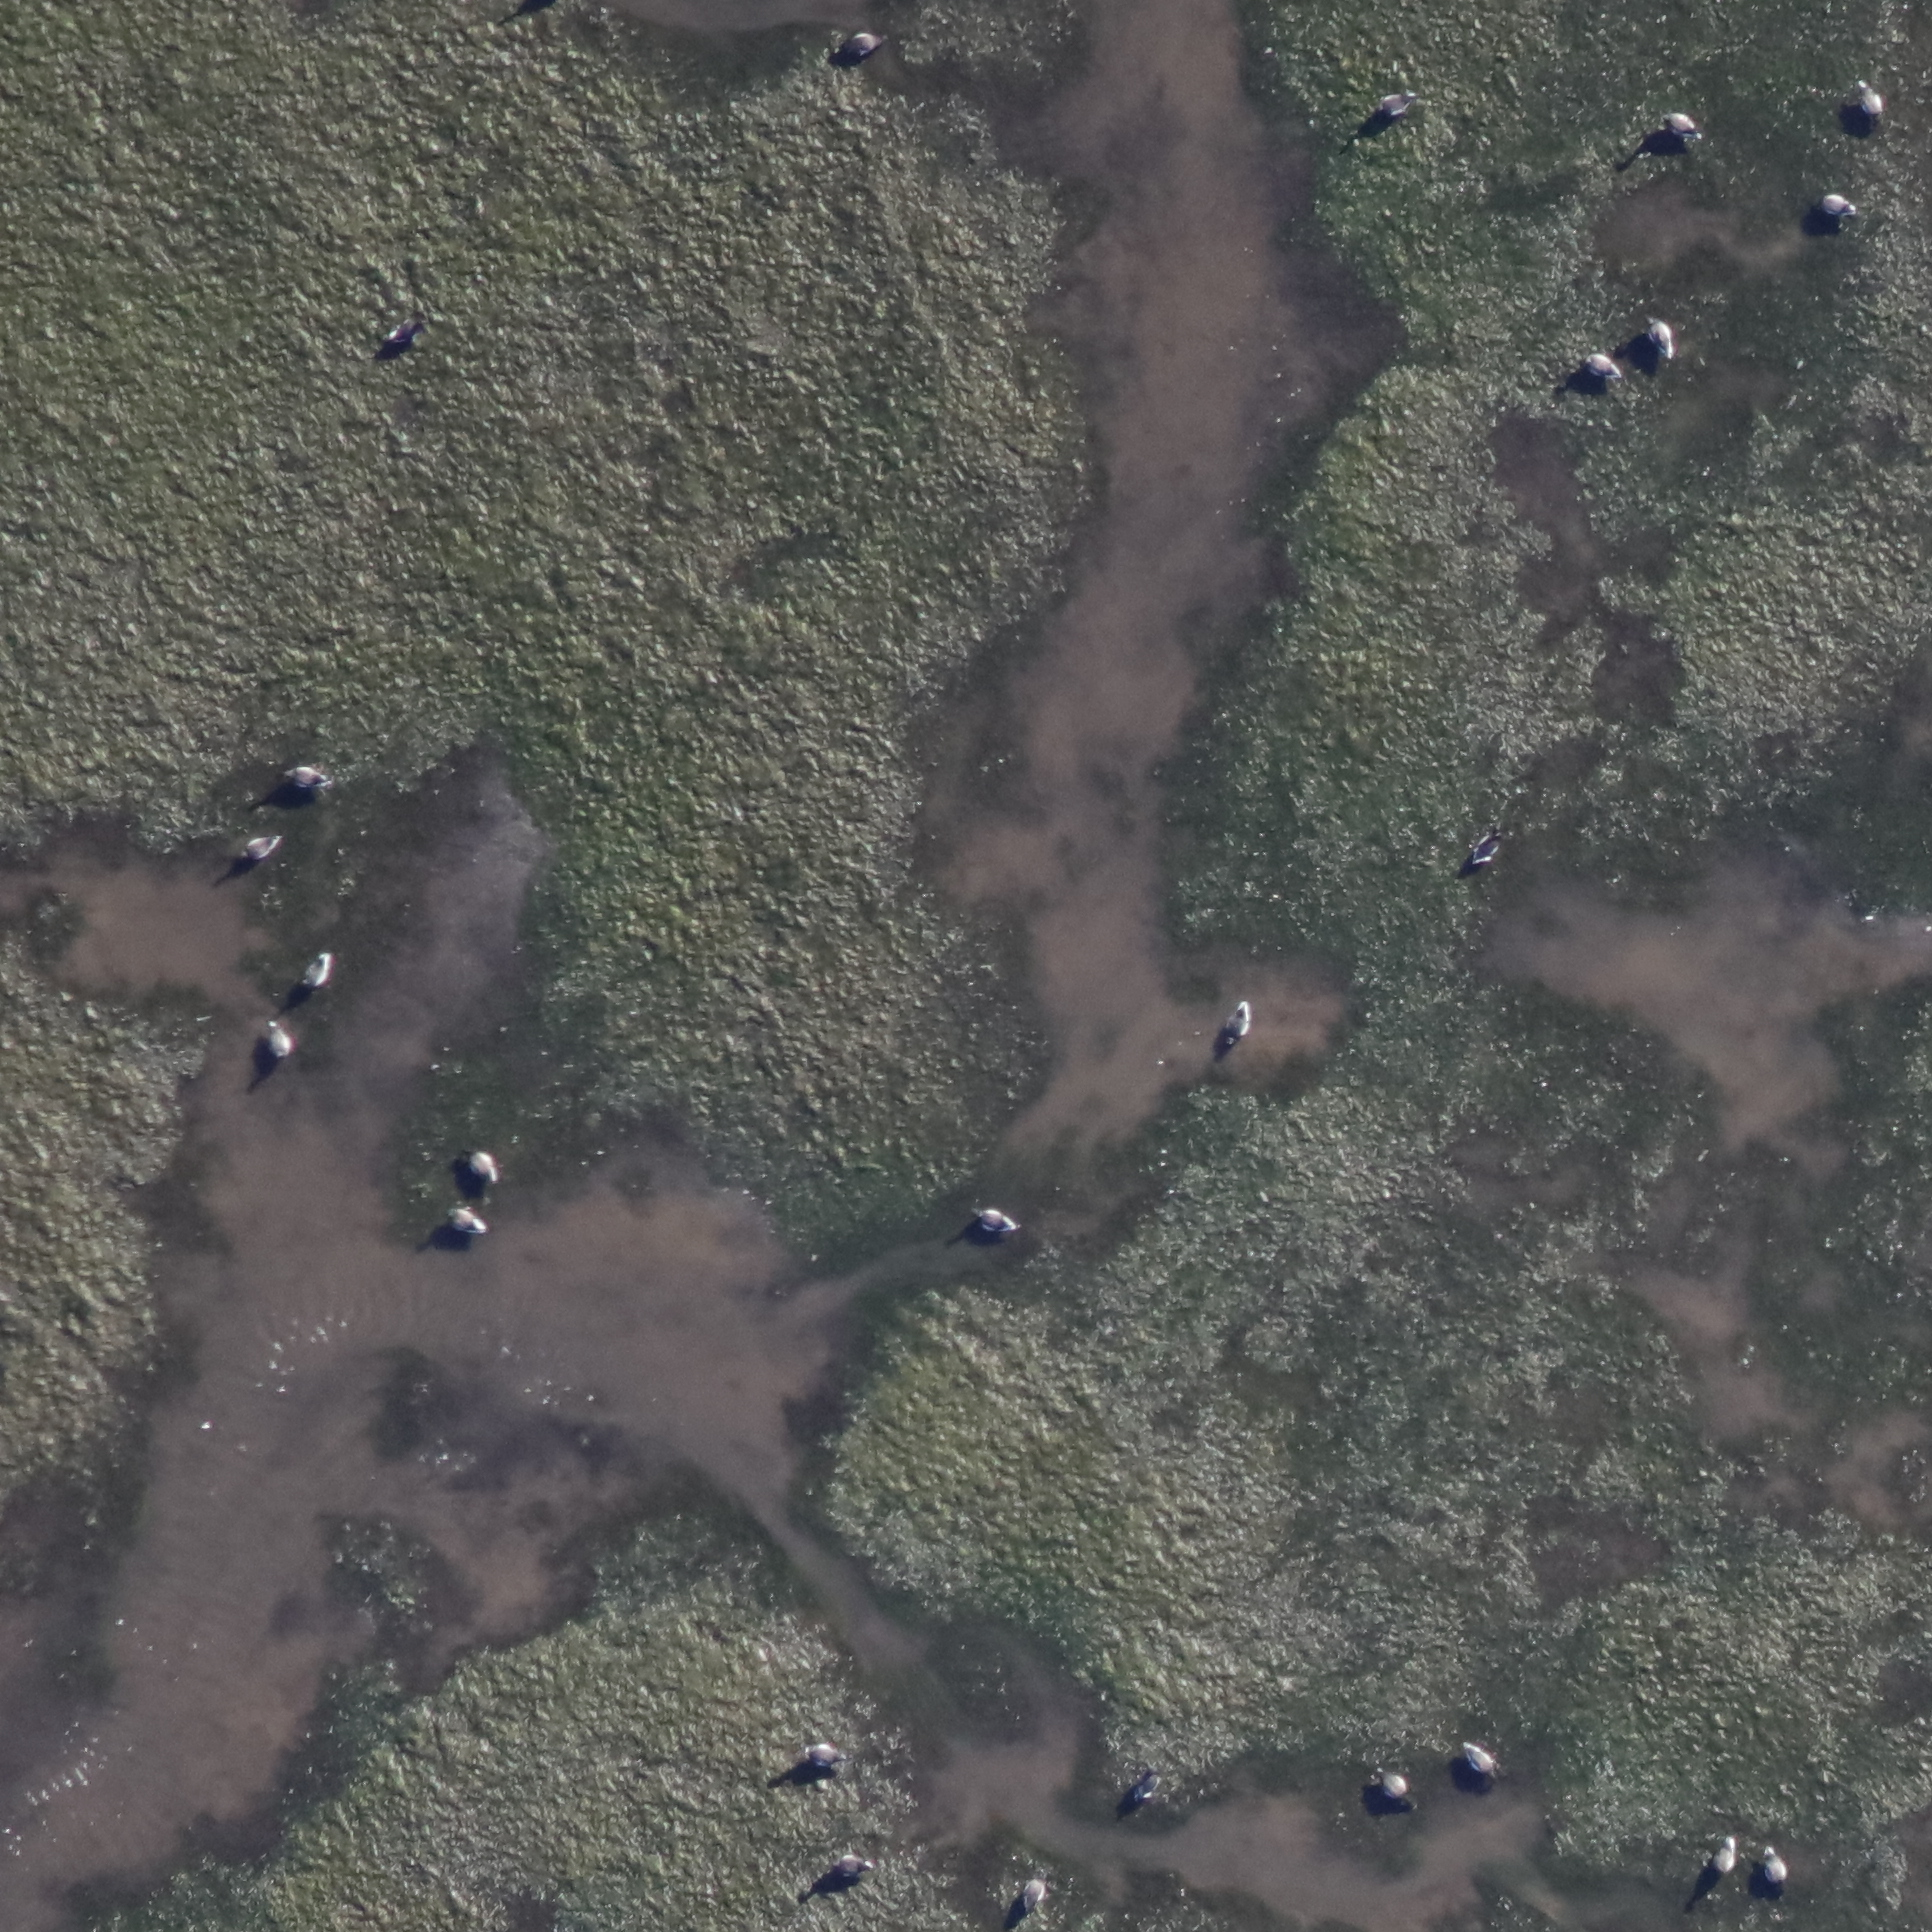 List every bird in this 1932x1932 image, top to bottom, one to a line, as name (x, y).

brant (861, 46)
brant (1868, 103)
brant (1395, 106)
brant (1679, 126)
brant (1834, 205)
brant (399, 332)
brant (1664, 336)
brant (1605, 369)
brant (308, 779)
brant (1486, 848)
brant (260, 849)
brant (316, 976)
brant (1235, 1025)
brant (280, 1041)
brant (483, 1169)
brant (465, 1218)
brant (993, 1222)
brant (822, 1748)
brant (1483, 1762)
brant (1145, 1784)
brant (1394, 1787)
brant (1723, 1865)
brant (850, 1868)
brant (1774, 1870)
brant (1036, 1895)